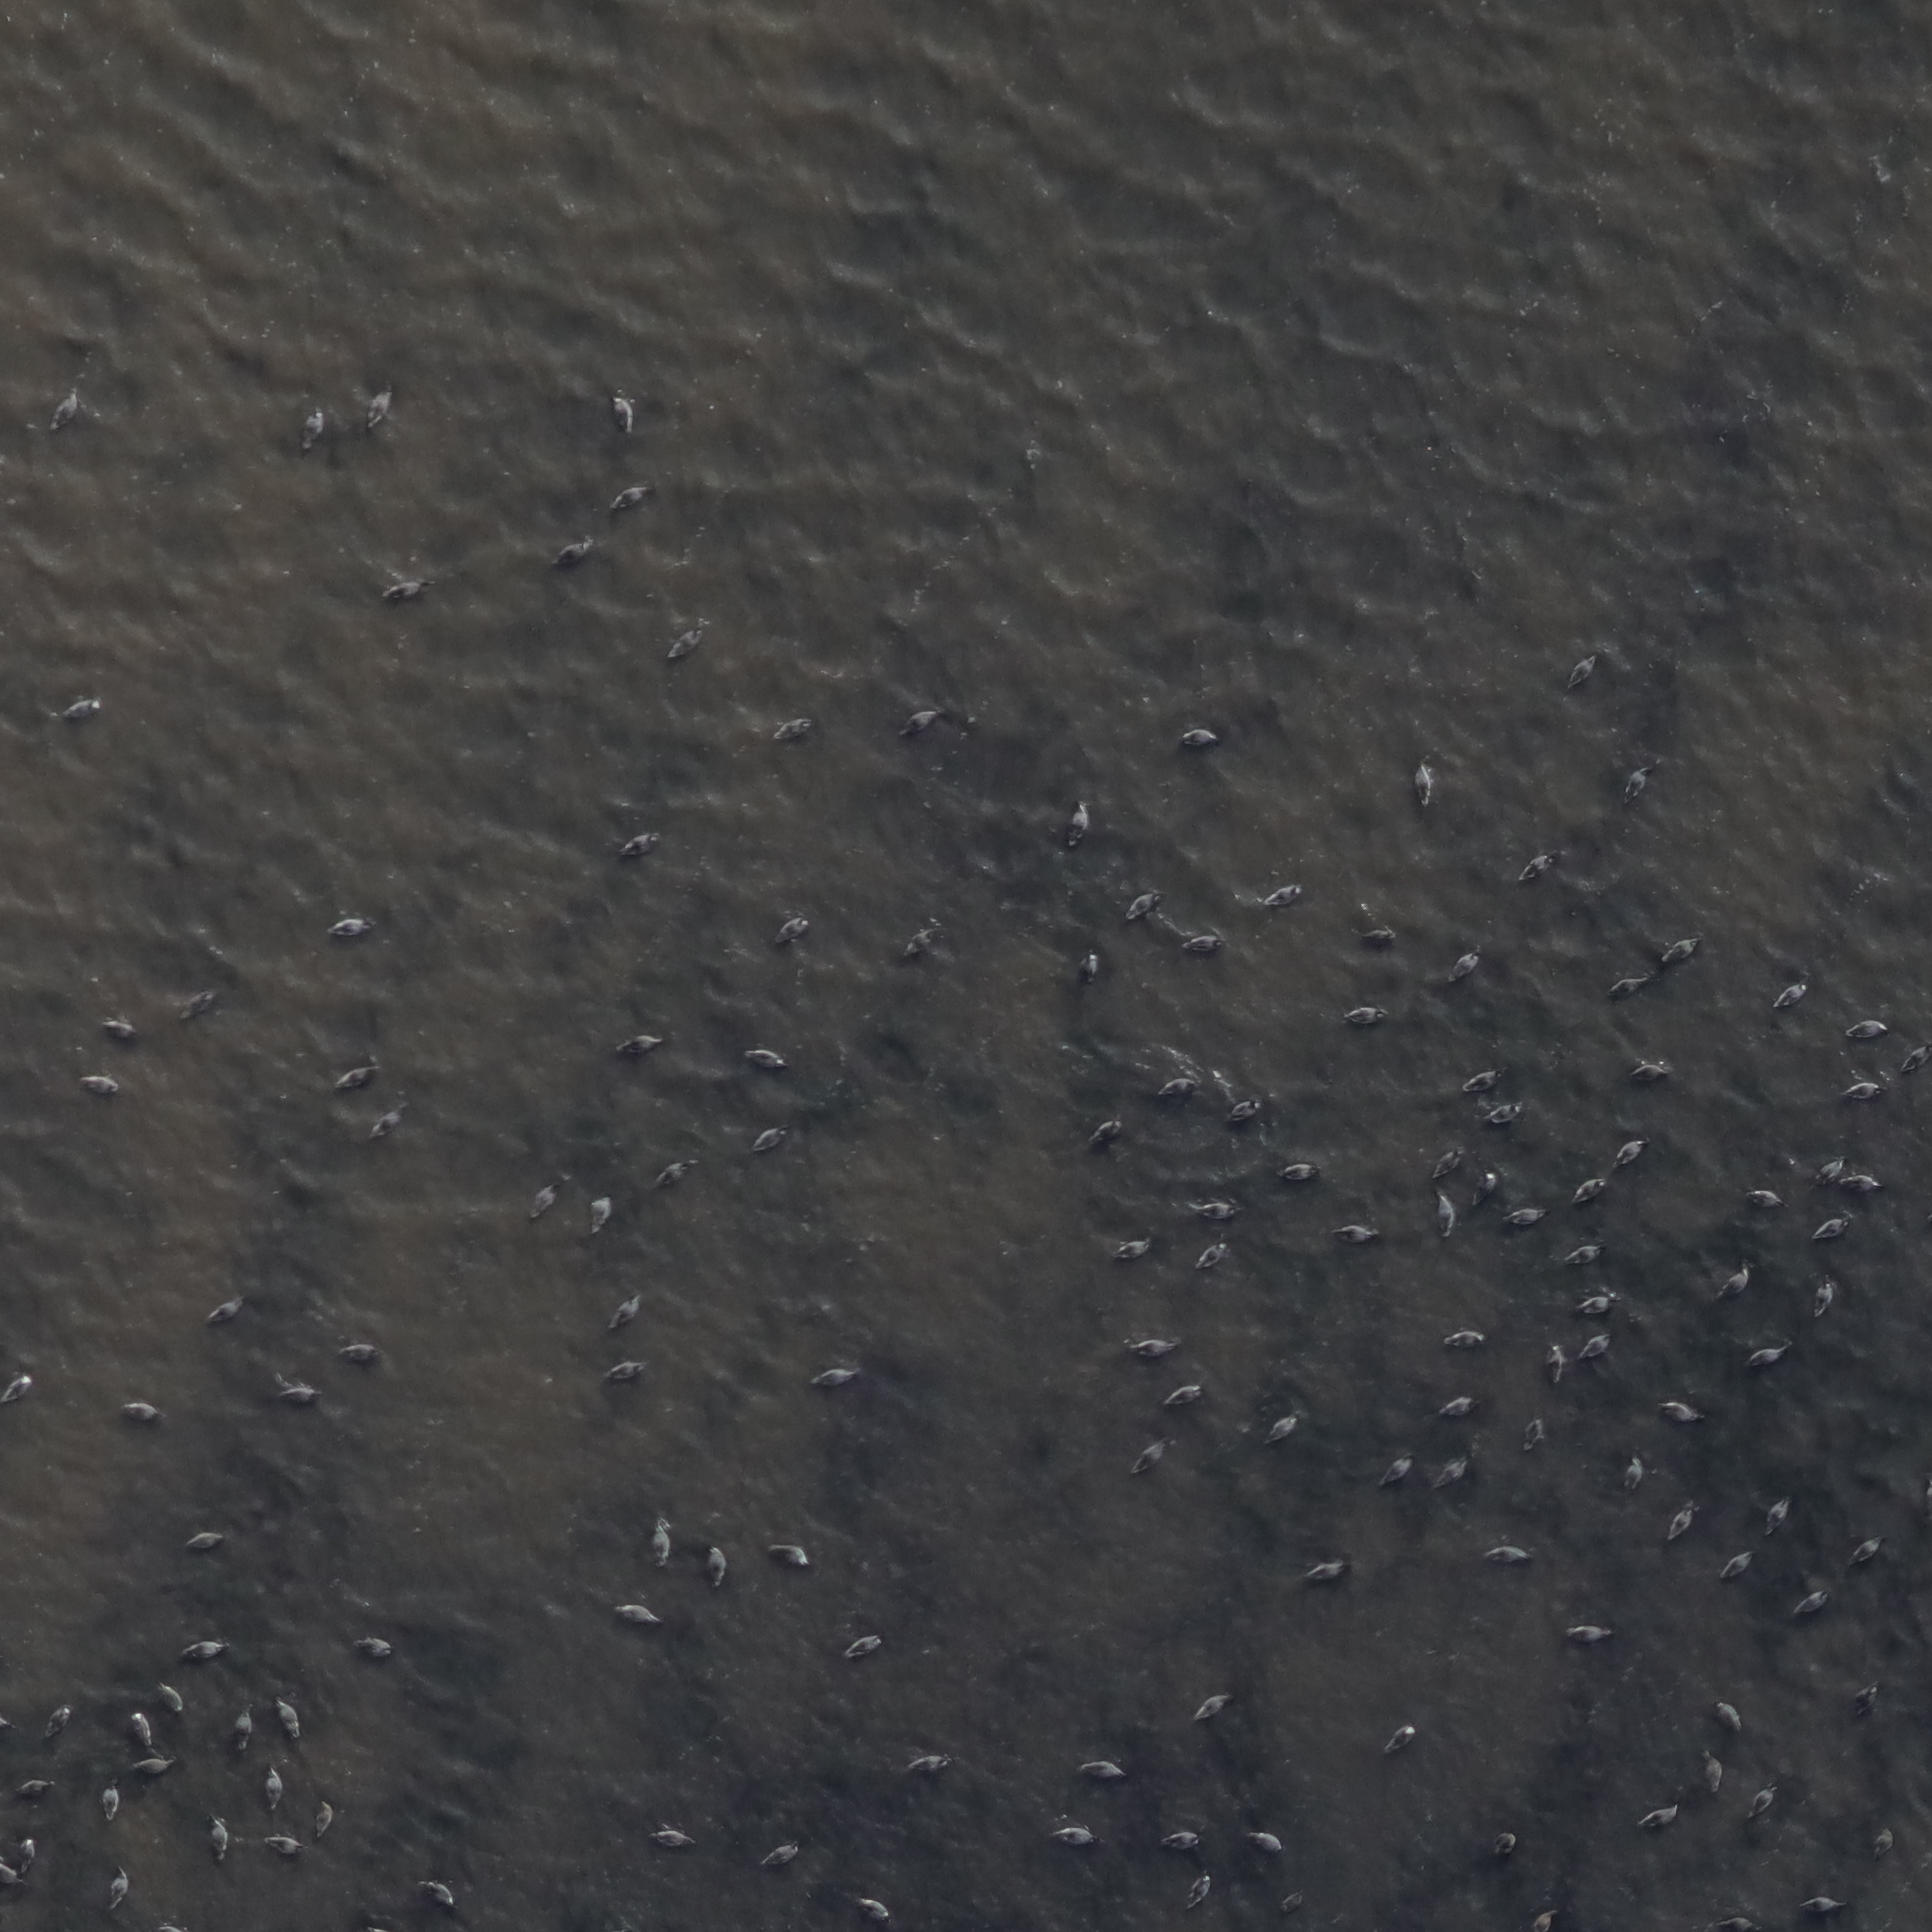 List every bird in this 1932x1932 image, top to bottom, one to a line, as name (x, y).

other bird (68, 404)
other bird (373, 408)
other bird (622, 414)
other bird (310, 427)
other bird (642, 493)
other bird (574, 556)
other bird (406, 588)
other bird (684, 643)
other bird (1582, 672)
other bird (75, 708)
other bird (917, 723)
other bird (798, 732)
other bird (1190, 744)
other bird (1422, 779)
other bird (1638, 788)
other bird (1071, 825)
other bird (643, 850)
other bird (1545, 868)
other bird (1286, 897)
other bird (1132, 901)
other bird (352, 919)
other bird (791, 931)
other bird (1382, 931)
other bird (917, 939)
other bird (1197, 940)
other bird (1678, 946)
other bird (1092, 964)
other bird (1468, 967)
other bird (1628, 981)
other bird (208, 992)
other bird (1790, 995)
other bird (1378, 1021)
other bird (1861, 1028)
other bird (130, 1034)
other bird (637, 1050)
other bird (769, 1058)
other bird (1928, 1064)
other bird (352, 1068)
other bird (1664, 1073)
other bird (1479, 1079)
other bird (1867, 1082)
other bird (93, 1083)
other bird (1180, 1083)
other bird (1243, 1110)
other bird (1505, 1117)
other bird (386, 1119)
other bird (1095, 1133)
other bird (759, 1137)
other bird (1628, 1148)
other bird (1442, 1158)
other bird (1827, 1166)
other bird (673, 1169)
other bird (1299, 1172)
other bird (1863, 1175)
other bird (1480, 1189)
other bird (1586, 1192)
other bird (542, 1201)
other bird (1769, 1204)
other bird (1215, 1208)
other bird (1447, 1216)
other bird (1527, 1219)
other bird (598, 1220)
other bird (1827, 1220)
other bird (1358, 1230)
other bird (1140, 1243)
other bird (1205, 1250)
other bird (1588, 1259)
other bird (1741, 1277)
other bird (1604, 1290)
other bird (1816, 1305)
other bird (632, 1309)
other bird (226, 1313)
other bird (1601, 1339)
other bird (1467, 1341)
other bird (1144, 1349)
other bird (1761, 1353)
other bird (356, 1354)
other bird (1552, 1363)
other bird (832, 1371)
other bird (624, 1375)
other bird (10, 1385)
other bird (302, 1391)
other bird (1180, 1398)
other bird (1468, 1406)
other bird (138, 1410)
other bird (1680, 1415)
other bird (1278, 1428)
other bird (1533, 1442)
other bird (1152, 1455)
other bird (1399, 1470)
other bird (1451, 1470)
other bird (1637, 1474)
other bird (1929, 1498)
other bird (1780, 1512)
other bird (1686, 1521)
other bird (202, 1538)
other bird (661, 1539)
other bird (797, 1540)
other bird (1504, 1550)
other bird (1864, 1553)
other bird (1738, 1556)
other bird (718, 1563)
other bird (1330, 1571)
other bird (1805, 1610)
other bird (634, 1612)
other bird (1594, 1636)
other bird (370, 1641)
other bird (867, 1646)
other bird (214, 1652)
other bird (179, 1696)
other bird (1220, 1703)
other bird (1867, 1705)
other bird (1732, 1717)
other bird (282, 1720)
other bird (57, 1725)
other bird (140, 1728)
other bird (249, 1731)
other bird (1402, 1742)
other bird (159, 1760)
other bird (935, 1764)
other bird (1107, 1771)
other bird (32, 1776)
other bird (1708, 1777)
other bird (265, 1790)
other bird (113, 1800)
other bird (1755, 1802)
other bird (1650, 1818)
other bird (331, 1819)
other bird (212, 1835)
other bird (1076, 1836)
other bird (1178, 1836)
other bird (1273, 1839)
other bird (678, 1841)
other bird (1509, 1841)
other bird (1881, 1844)
other bird (283, 1850)
other bird (27, 1851)
other bird (778, 1862)
other bird (0, 1867)
other bird (117, 1878)
other bird (1199, 1887)
other bird (879, 1902)
other bird (1814, 1902)
other bird (441, 1903)
other bird (1539, 1921)
other bird (1729, 1927)